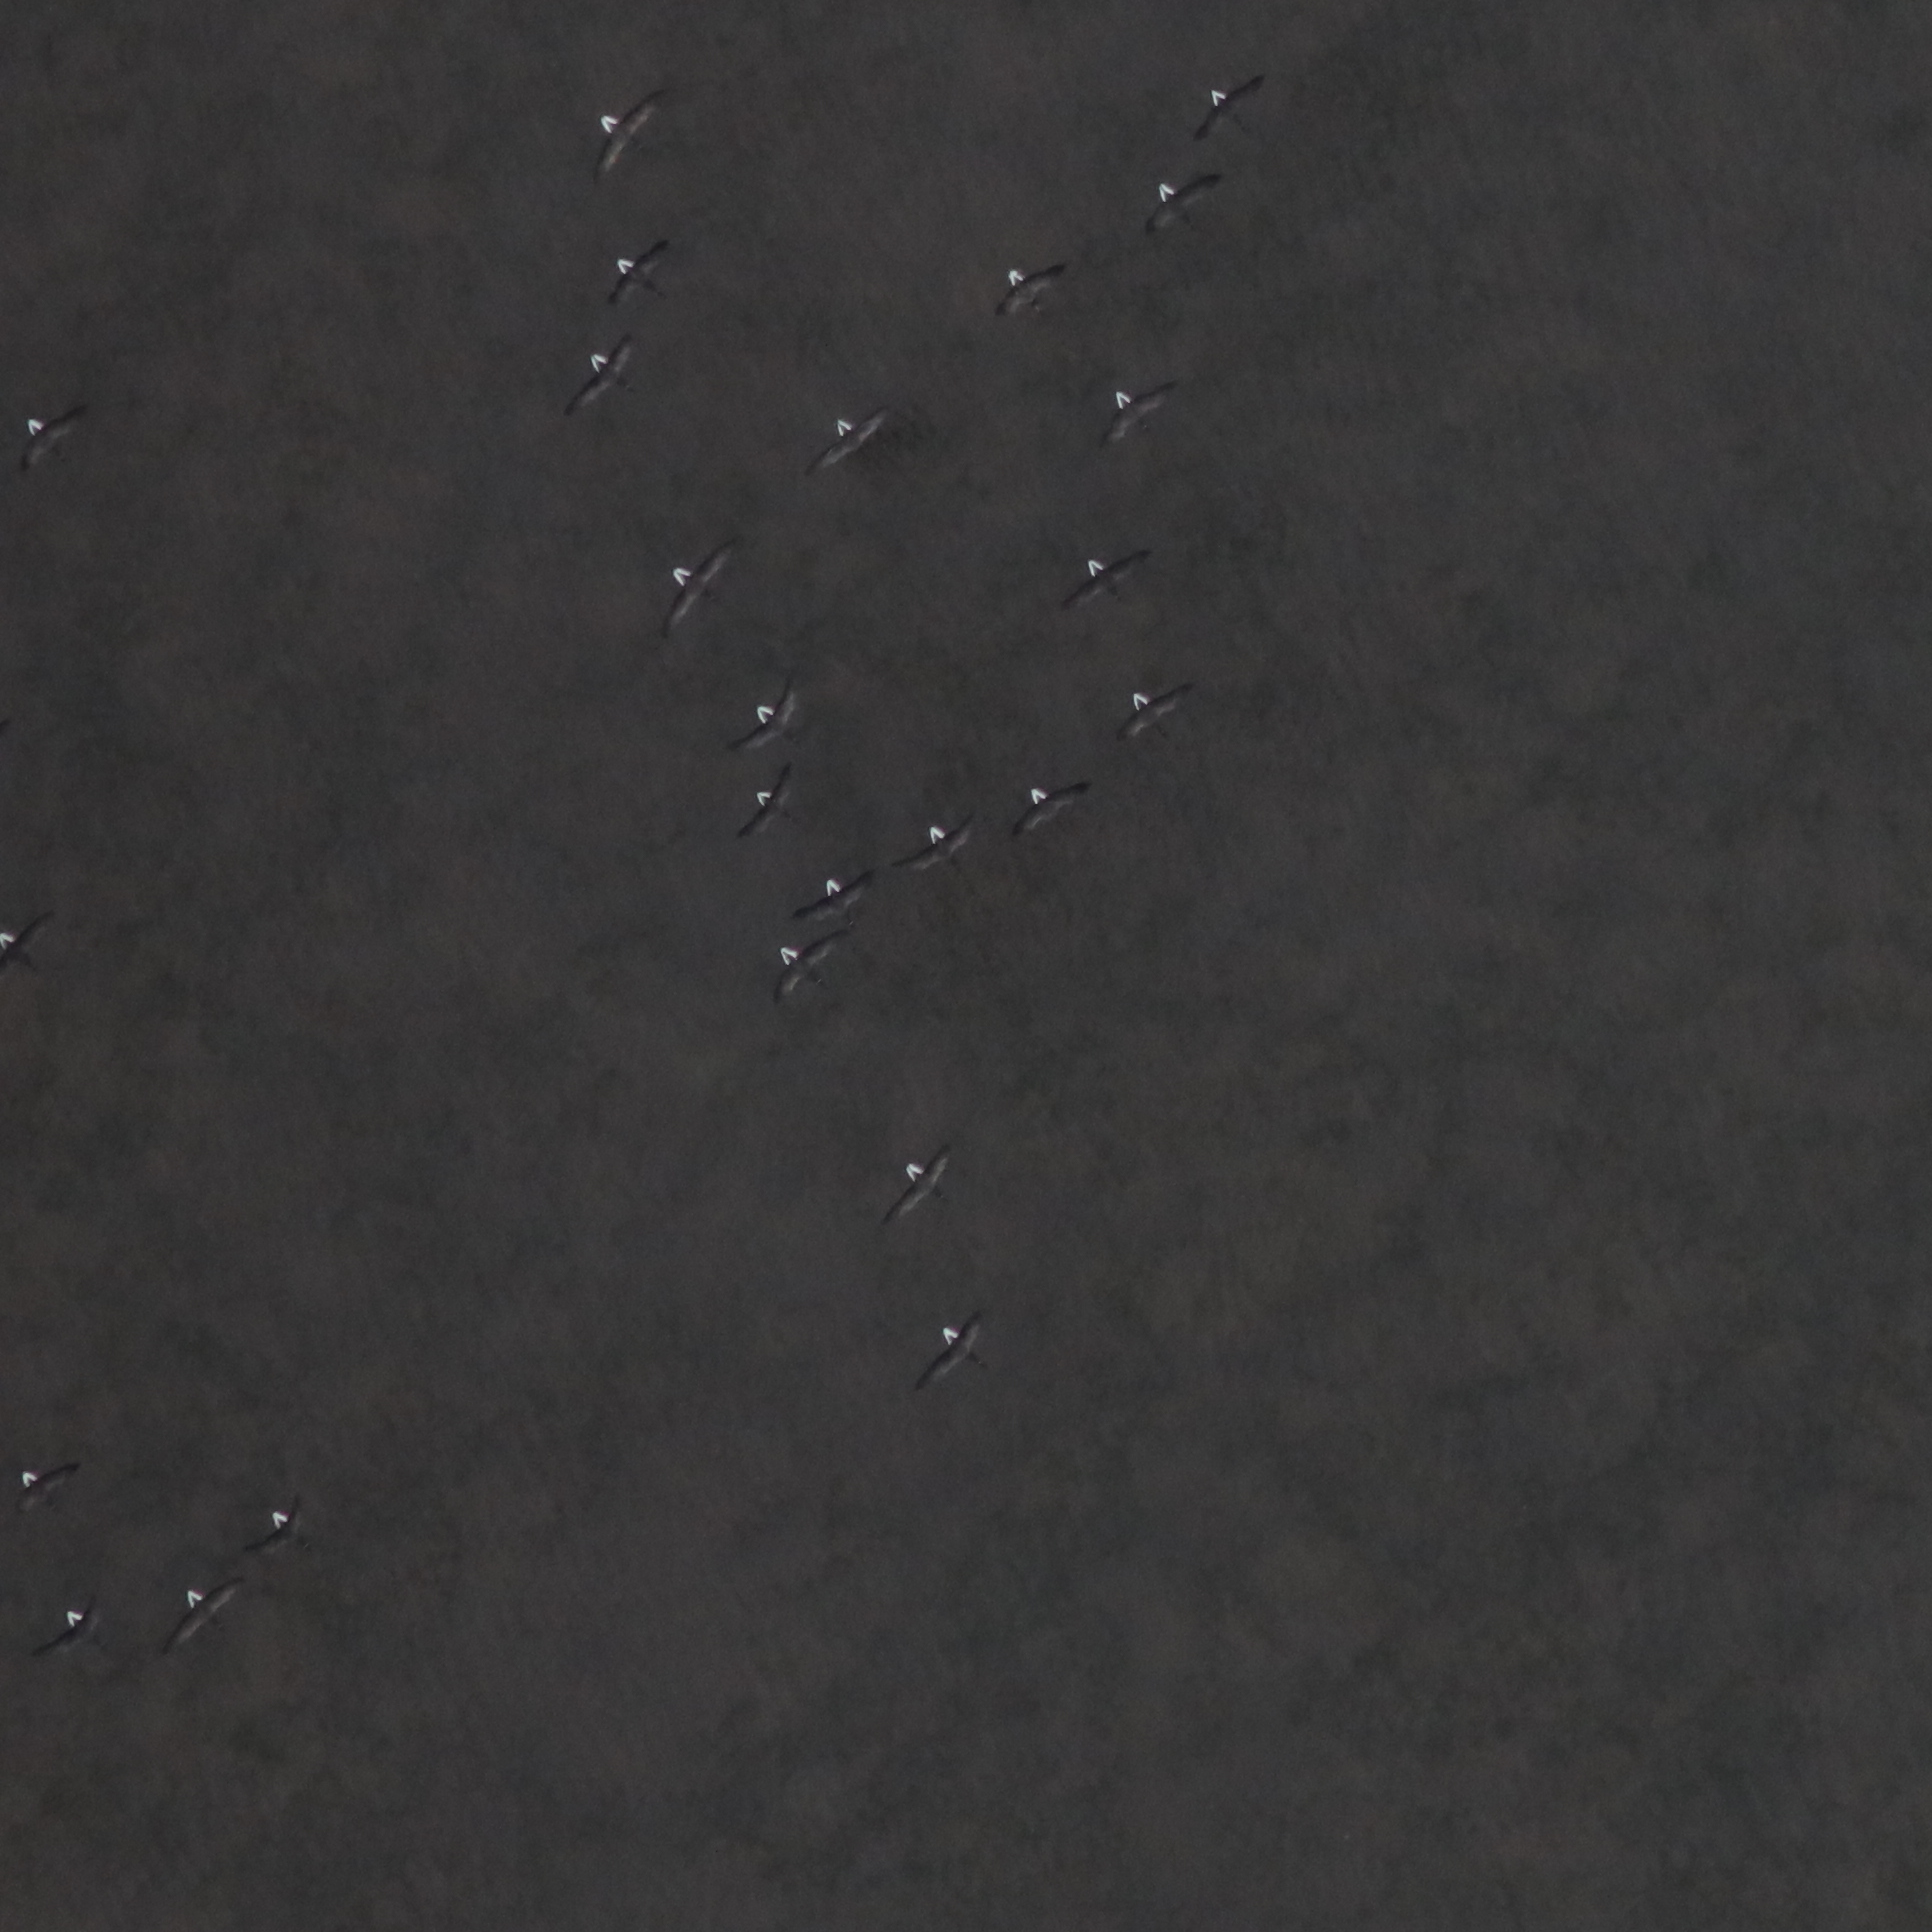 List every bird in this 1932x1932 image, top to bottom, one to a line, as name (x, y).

brant (1219, 108)
brant (622, 130)
brant (1181, 206)
brant (639, 279)
brant (1027, 291)
brant (606, 369)
brant (1130, 411)
brant (853, 436)
brant (39, 438)
brant (1108, 583)
brant (693, 585)
brant (1148, 714)
brant (775, 720)
brant (766, 802)
brant (1051, 805)
brant (941, 841)
brant (838, 896)
brant (15, 946)
brant (796, 967)
brant (923, 1184)
brant (959, 1340)
brant (39, 1484)
brant (285, 1523)
brant (197, 1608)
brant (79, 1624)